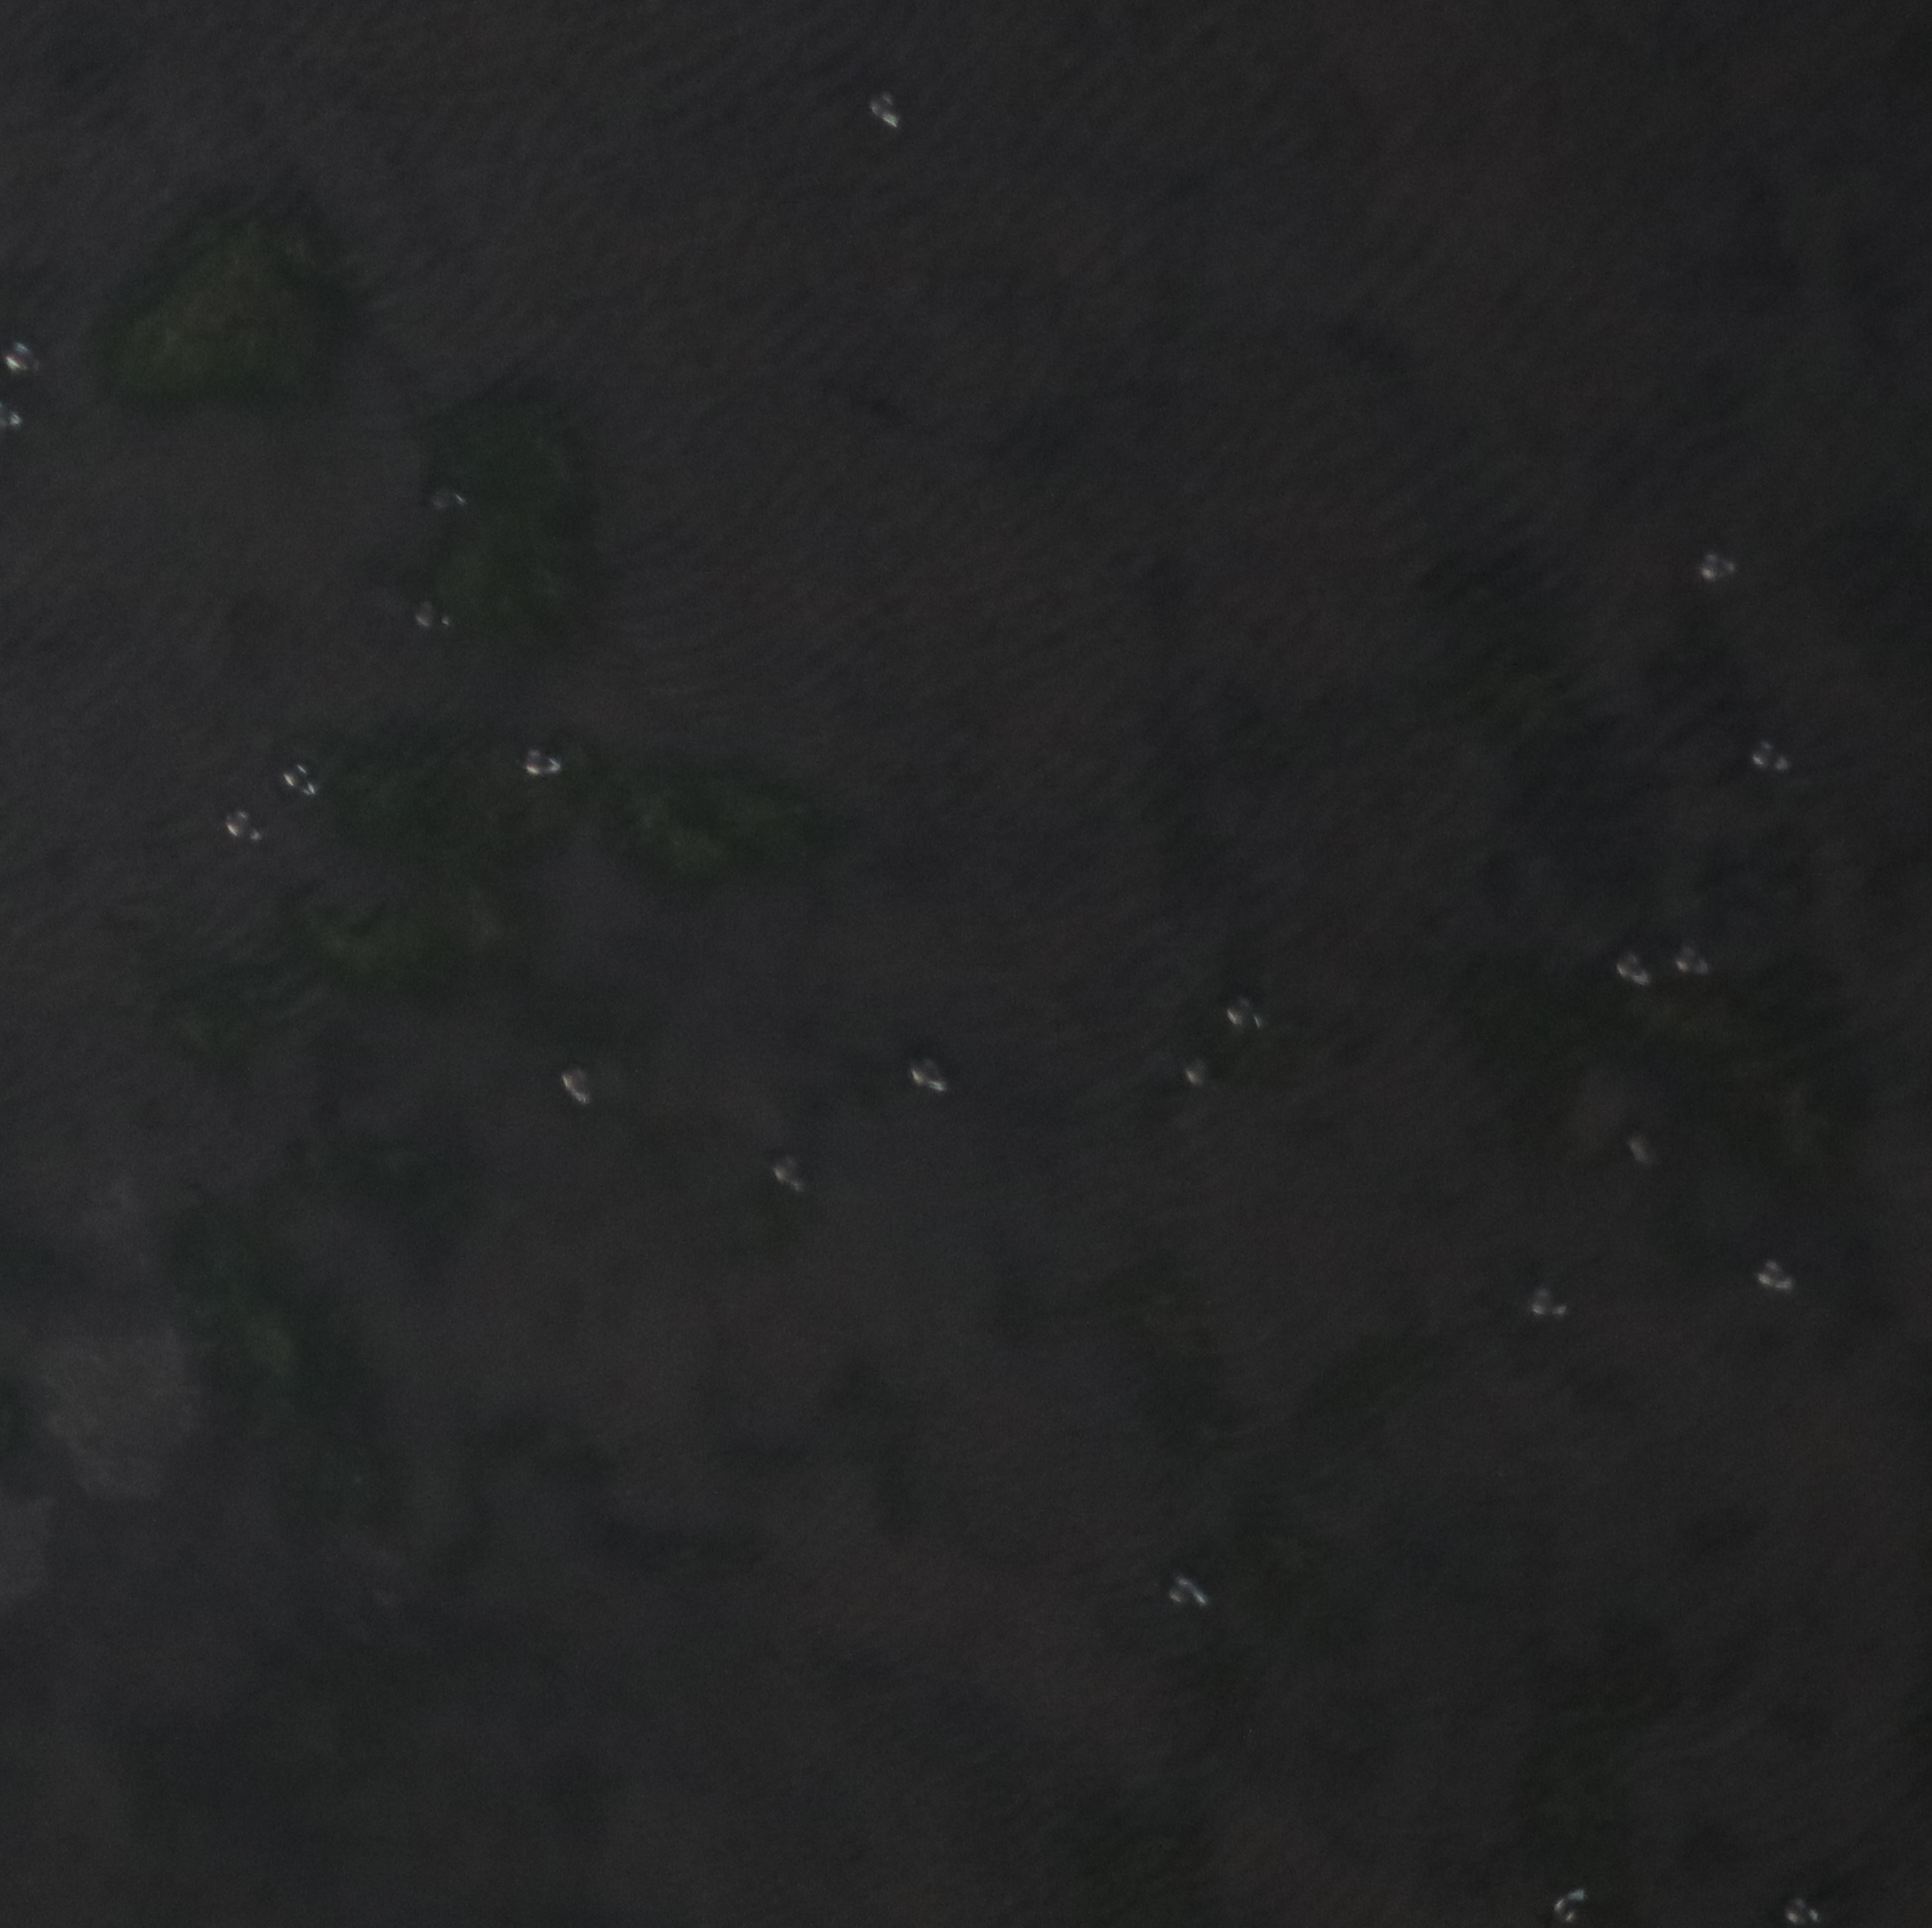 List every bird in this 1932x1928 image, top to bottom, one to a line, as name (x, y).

brant (885, 109)
brant (18, 357)
brant (443, 498)
brant (1715, 562)
brant (431, 610)
brant (1765, 759)
brant (539, 763)
brant (301, 780)
brant (242, 825)
brant (1692, 963)
brant (1631, 966)
brant (1242, 1009)
brant (928, 1071)
brant (1187, 1072)
brant (576, 1083)
brant (783, 1173)
brant (1769, 1265)
brant (1538, 1303)
brant (1183, 1591)
brant (1567, 1911)
brant (1797, 1911)